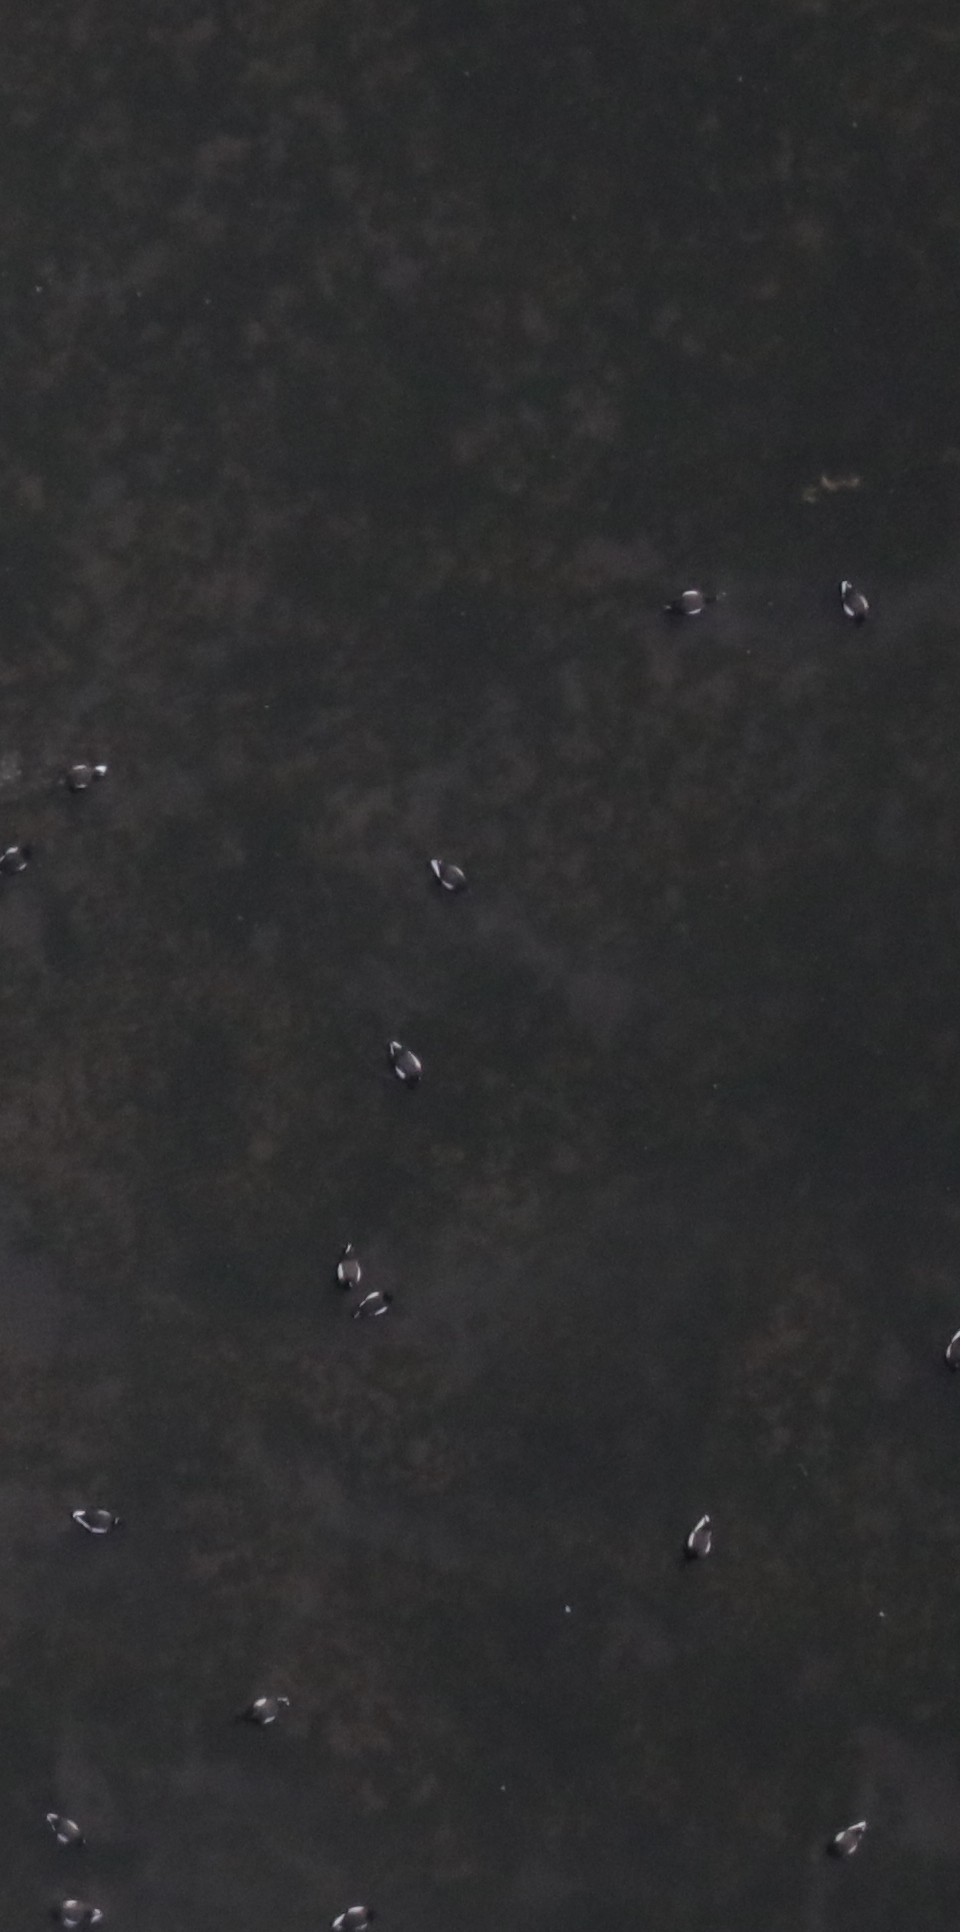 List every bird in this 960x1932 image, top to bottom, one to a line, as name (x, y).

brant (853, 603)
brant (691, 604)
brant (83, 778)
brant (13, 860)
brant (449, 877)
brant (405, 1064)
brant (350, 1270)
brant (376, 1303)
brant (955, 1349)
brant (96, 1521)
brant (699, 1538)
brant (265, 1711)
brant (65, 1830)
brant (848, 1841)
brant (76, 1913)
brant (354, 1919)